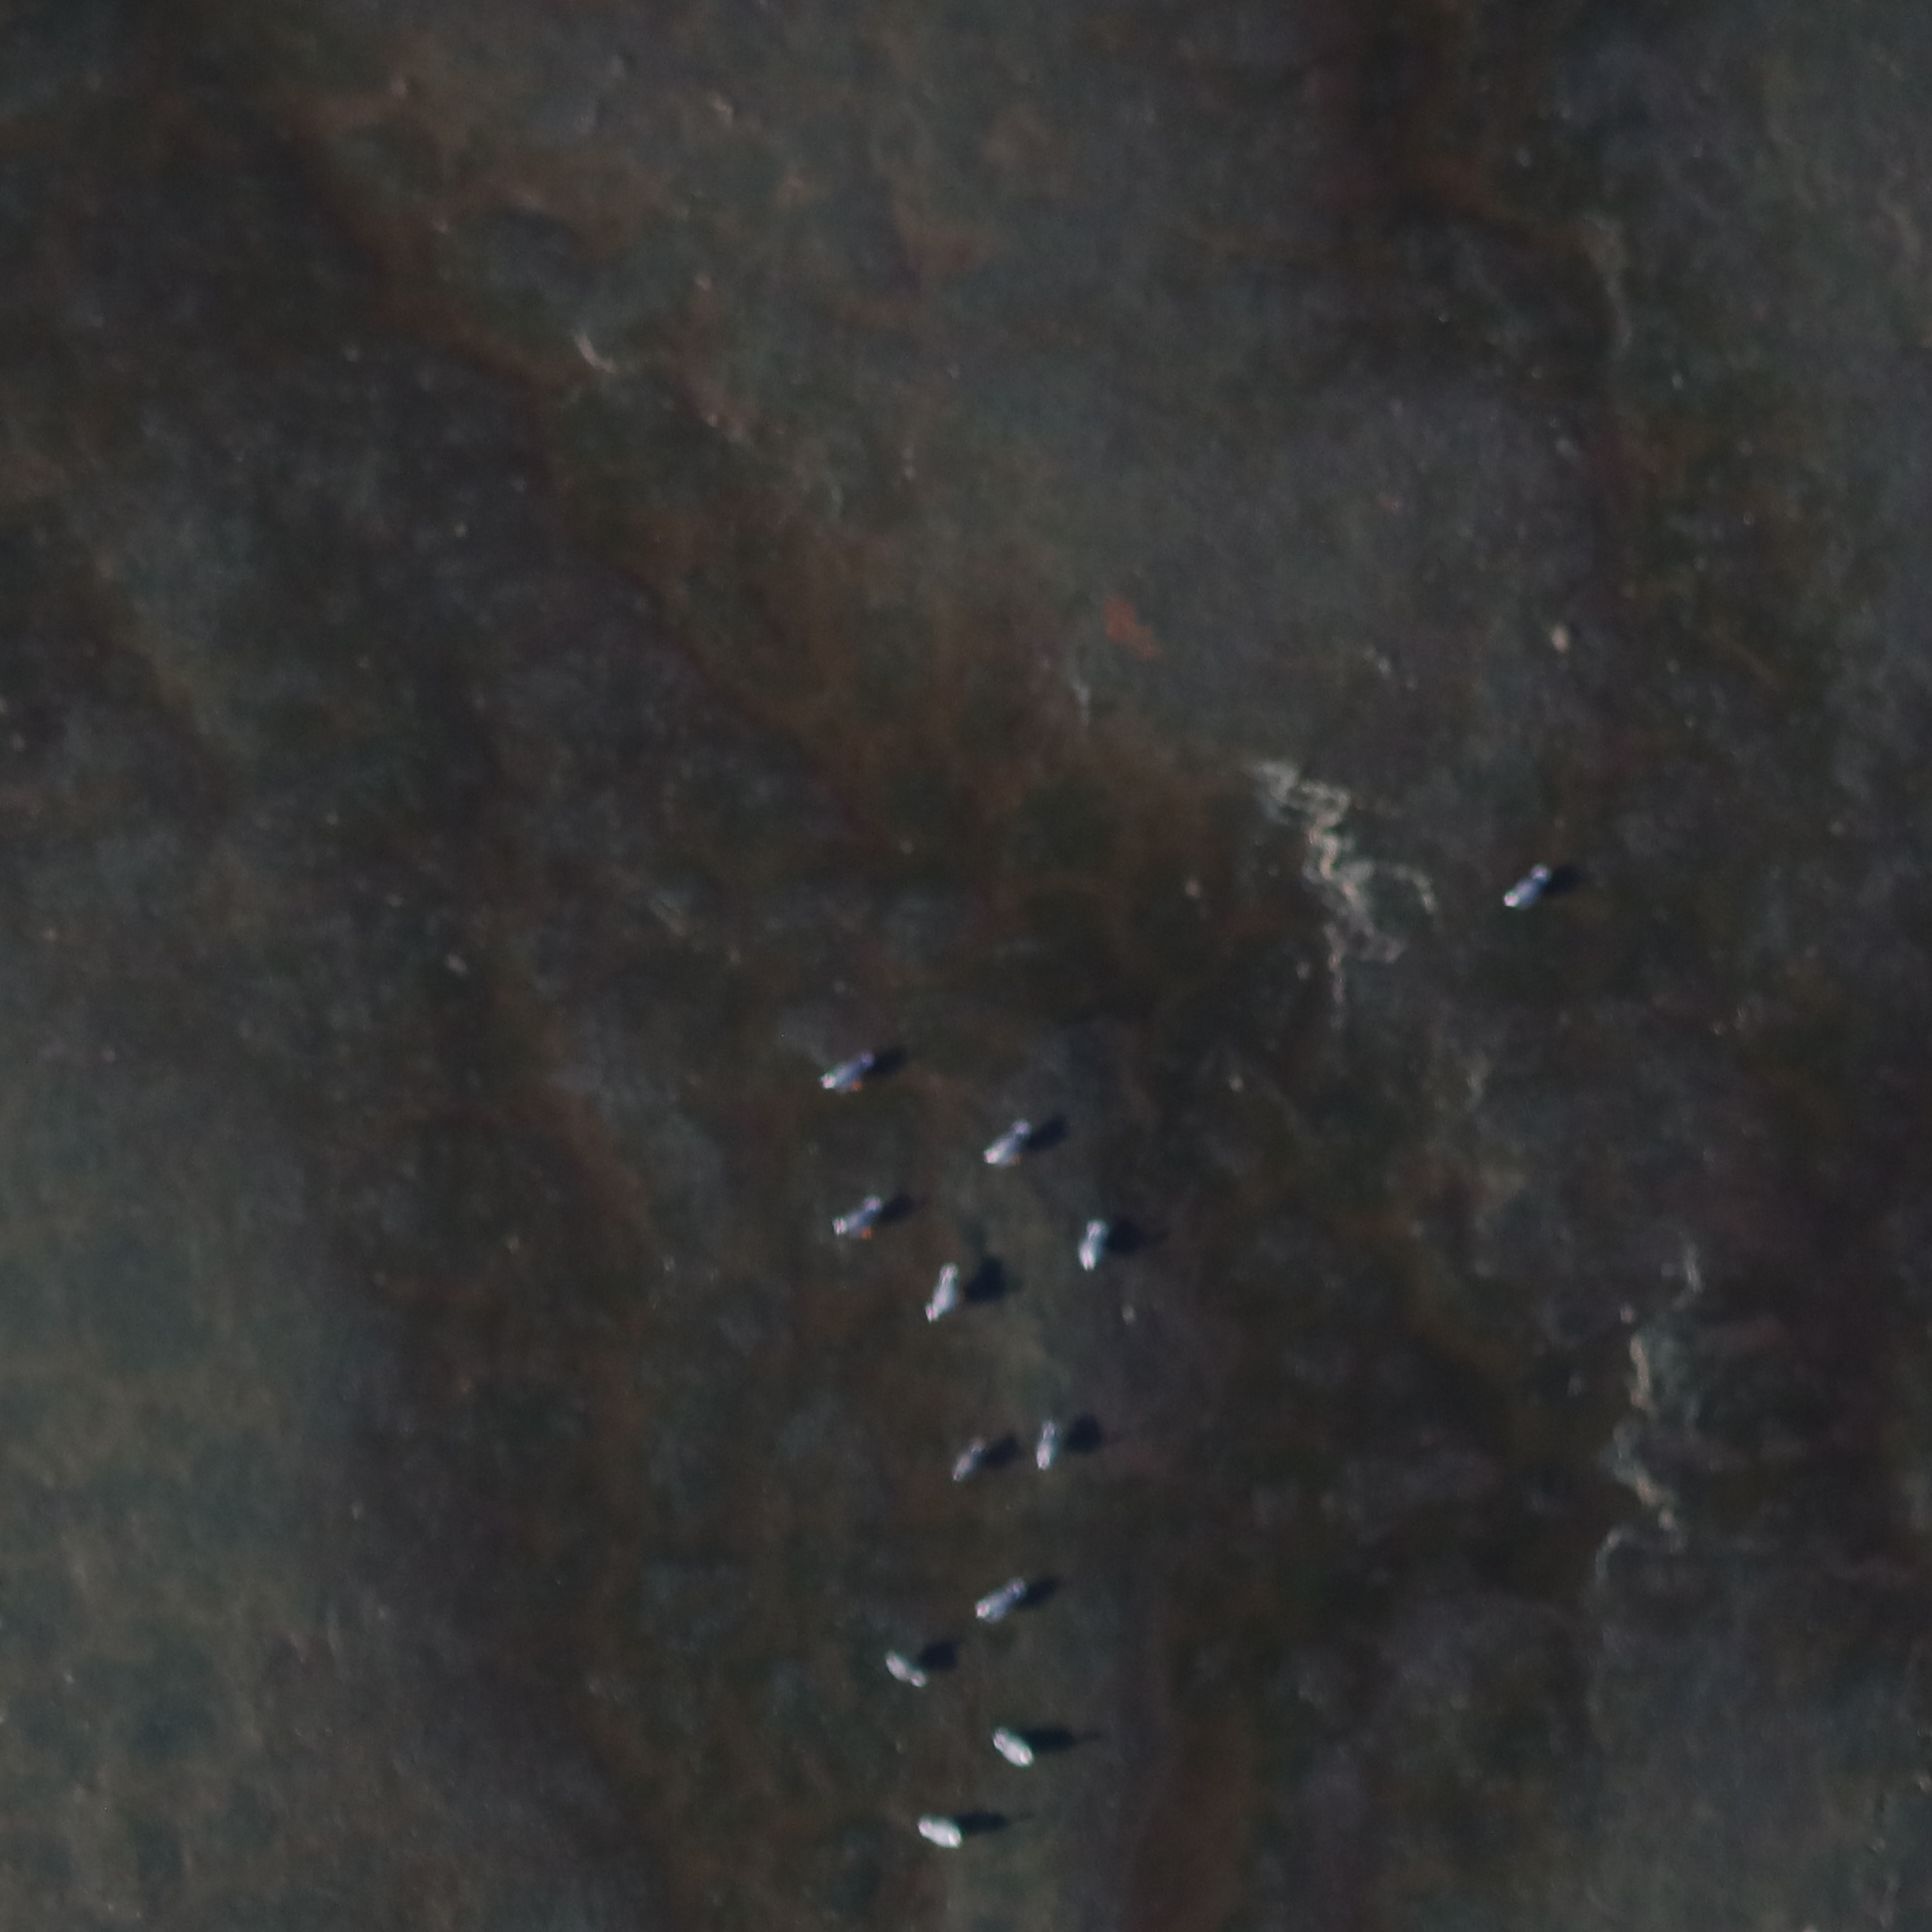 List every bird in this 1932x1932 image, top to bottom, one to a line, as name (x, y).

emperor goose (1523, 892)
emperor goose (847, 1080)
emperor goose (1005, 1150)
emperor goose (858, 1225)
emperor goose (1091, 1240)
emperor goose (947, 1301)
emperor goose (1046, 1449)
emperor goose (965, 1465)
emperor goose (988, 1607)
emperor goose (900, 1672)
emperor goose (1017, 1749)
emperor goose (941, 1830)